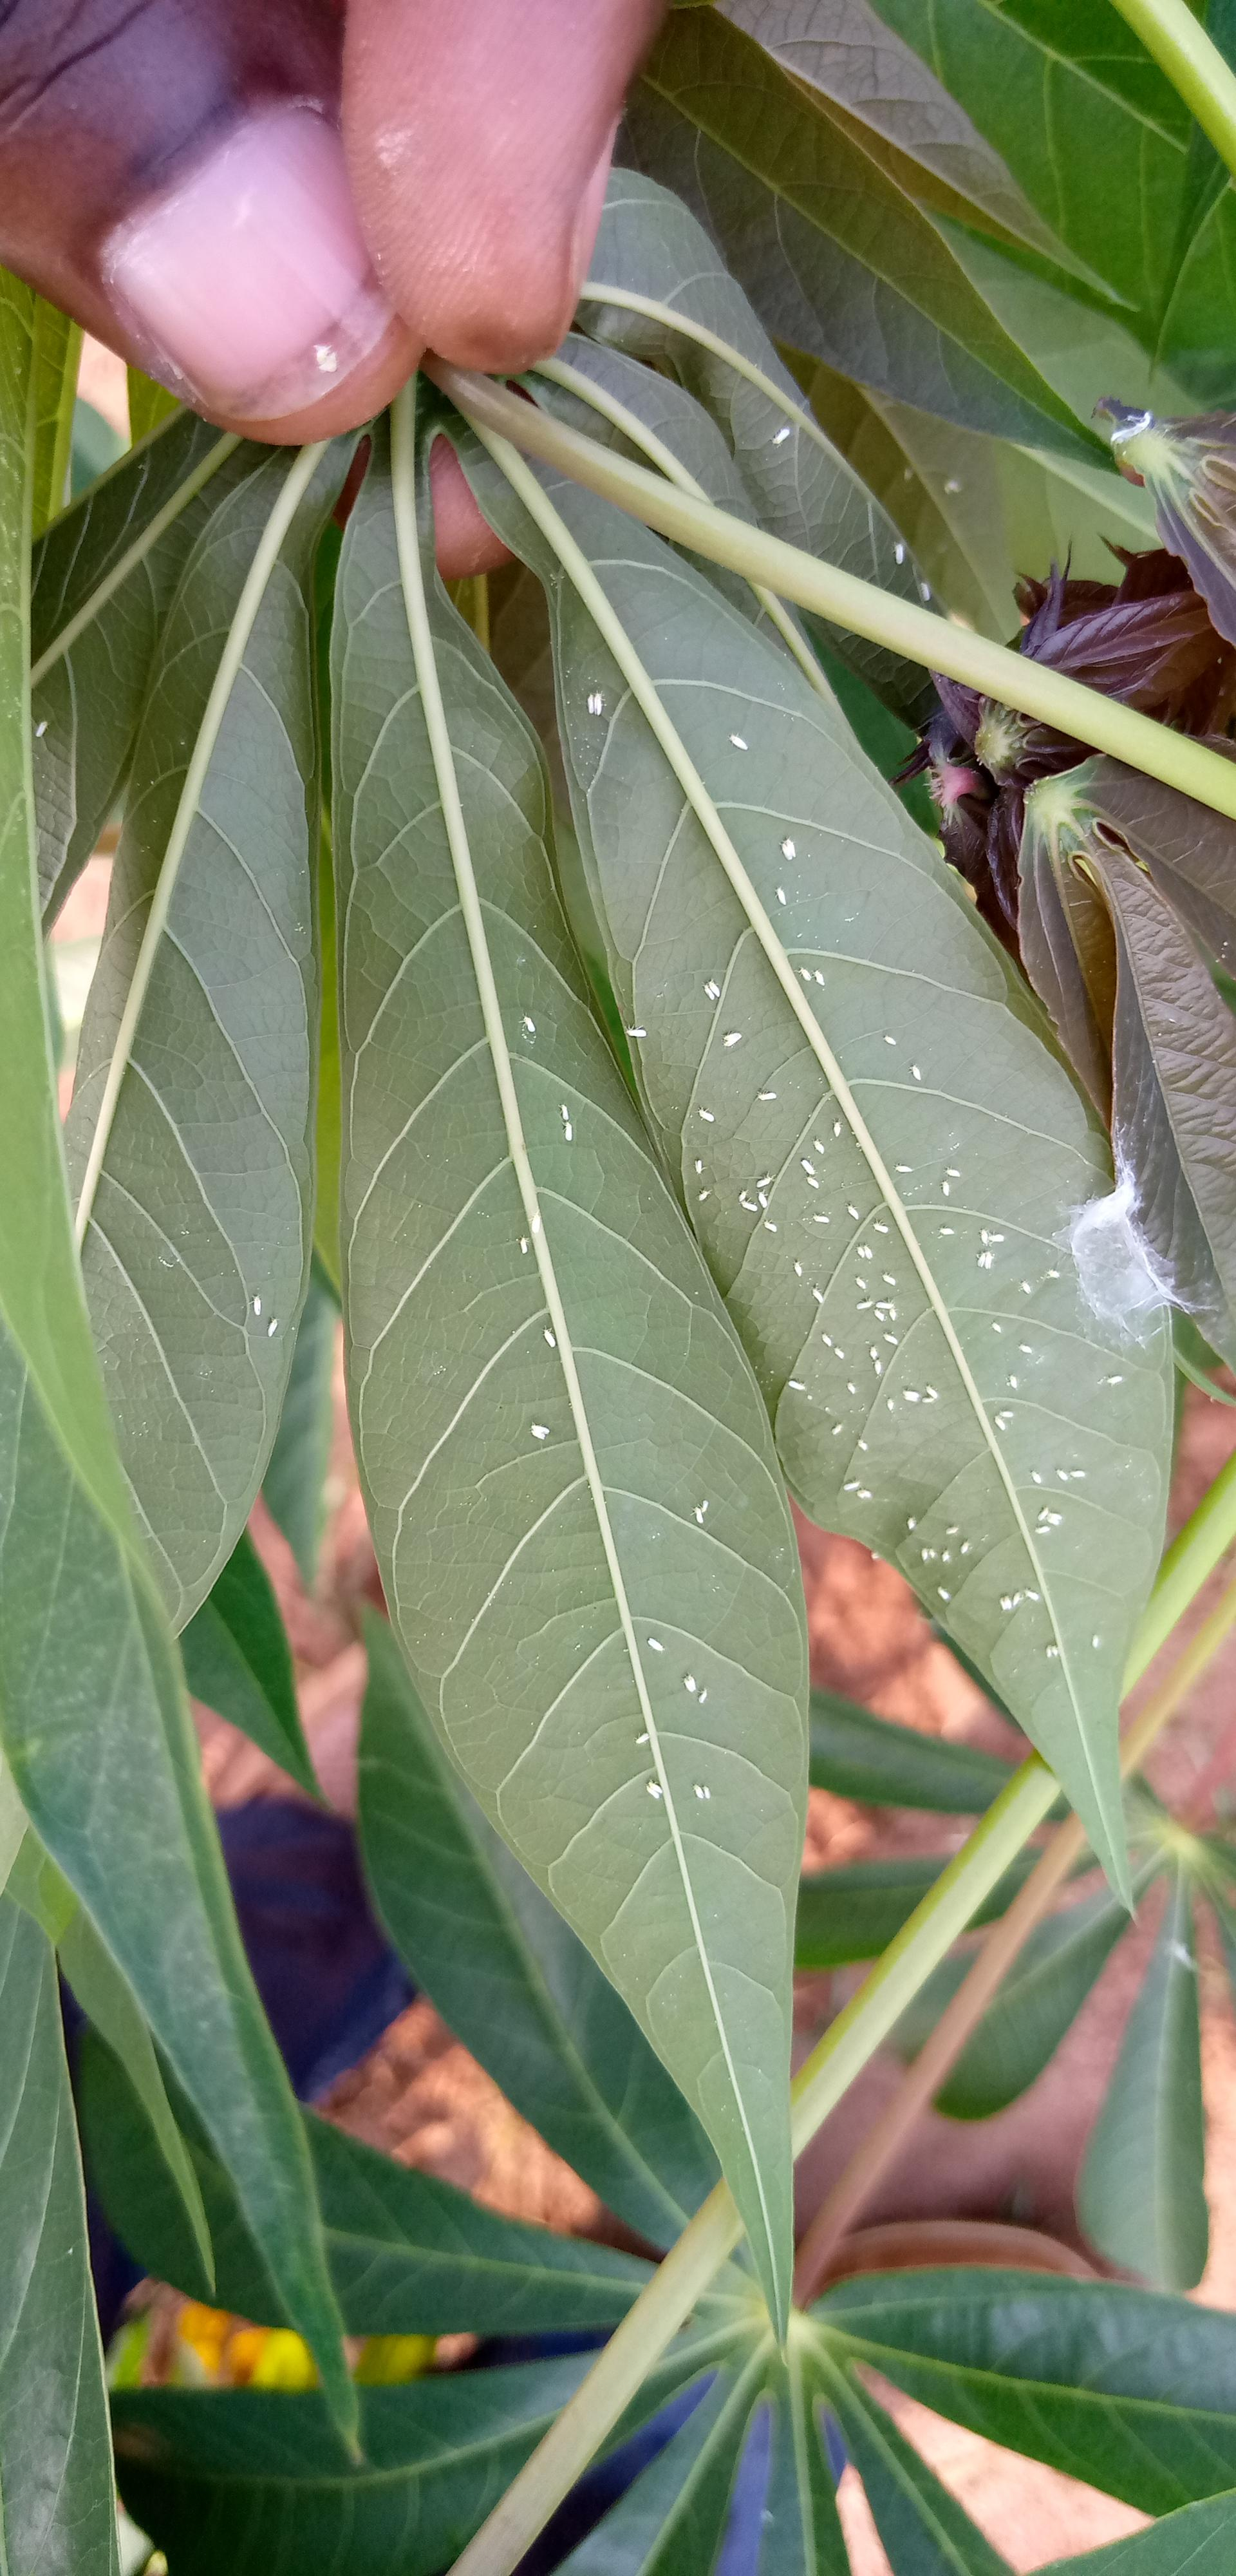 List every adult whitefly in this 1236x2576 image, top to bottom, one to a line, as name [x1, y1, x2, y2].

whitefly [313, 341, 328, 363]
whitefly [318, 351, 336, 374]
whitefly [769, 425, 792, 446]
whitefly [894, 542, 905, 565]
whitefly [919, 581, 932, 603]
whitefly [594, 690, 604, 717]
whitefly [586, 692, 594, 717]
whitefly [34, 719, 49, 738]
whitefly [726, 733, 749, 752]
whitefly [785, 838, 797, 858]
whitefly [780, 843, 792, 861]
whitefly [774, 885, 788, 906]
whitefly [798, 967, 812, 981]
whitefly [814, 967, 826, 987]
whitefly [709, 980, 721, 998]
whitefly [702, 983, 715, 1001]
whitefly [518, 1014, 538, 1034]
whitefly [624, 1026, 648, 1039]
whitefly [720, 1030, 743, 1048]
whitefly [881, 1032, 897, 1048]
whitefly [910, 1063, 924, 1082]
whitefly [755, 1088, 778, 1102]
whitefly [557, 1103, 570, 1120]
whitefly [695, 1106, 716, 1124]
whitefly [831, 1119, 843, 1137]
whitefly [562, 1121, 576, 1142]
whitefly [812, 1138, 826, 1156]
whitefly [691, 1157, 704, 1175]
whitefly [800, 1158, 816, 1175]
whitefly [894, 1163, 915, 1174]
whitefly [944, 1166, 960, 1179]
whitefly [756, 1173, 775, 1188]
whitefly [805, 1176, 821, 1190]
whitefly [940, 1180, 951, 1199]
whitefly [694, 1186, 712, 1202]
whitefly [737, 1189, 747, 1202]
whitefly [756, 1191, 771, 1209]
whitefly [740, 1200, 758, 1213]
whitefly [847, 1204, 860, 1221]
whitefly [529, 1210, 545, 1235]
whitefly [812, 1211, 830, 1225]
whitefly [762, 1218, 778, 1234]
whitefly [871, 1220, 890, 1235]
whitefly [936, 1224, 955, 1237]
whitefly [979, 1226, 989, 1245]
whitefly [988, 1232, 1005, 1243]
whitefly [519, 1236, 530, 1255]
whitefly [863, 1243, 874, 1261]
whitefly [855, 1244, 865, 1258]
whitefly [985, 1251, 995, 1270]
whitefly [976, 1252, 986, 1269]
whitefly [792, 1260, 804, 1278]
whitefly [1045, 1267, 1062, 1279]
whitefly [880, 1271, 898, 1287]
whitefly [852, 1276, 869, 1292]
whitefly [1018, 1280, 1033, 1294]
whitefly [810, 1286, 829, 1306]
whitefly [252, 1293, 263, 1317]
whitefly [855, 1297, 873, 1311]
whitefly [875, 1298, 894, 1309]
whitefly [888, 1307, 898, 1323]
whitefly [873, 1308, 884, 1323]
whitefly [267, 1318, 279, 1338]
whitefly [990, 1320, 1003, 1334]
whitefly [542, 1327, 557, 1349]
whitefly [881, 1331, 899, 1347]
whitefly [819, 1332, 832, 1347]
whitefly [1017, 1343, 1033, 1355]
whitefly [867, 1344, 881, 1361]
whitefly [832, 1346, 846, 1361]
whitefly [873, 1359, 885, 1376]
whitefly [1007, 1373, 1019, 1390]
whitefly [1107, 1373, 1124, 1386]
whitefly [787, 1378, 807, 1391]
whitefly [843, 1380, 857, 1396]
whitefly [925, 1383, 940, 1399]
whitefly [901, 1389, 919, 1403]
whitefly [921, 1395, 935, 1405]
whitefly [885, 1397, 897, 1413]
whitefly [998, 1410, 1015, 1419]
whitefly [995, 1415, 1006, 1432]
whitefly [830, 1422, 843, 1437]
whitefly [530, 1424, 550, 1435]
whitefly [530, 1430, 545, 1441]
whitefly [855, 1437, 870, 1452]
whitefly [1056, 1469, 1069, 1482]
whitefly [1070, 1469, 1087, 1479]
whitefly [1029, 1470, 1042, 1484]
whitefly [840, 1477, 861, 1490]
whitefly [856, 1488, 863, 1499]
whitefly [862, 1489, 873, 1499]
whitefly [701, 1499, 709, 1512]
whitefly [691, 1506, 704, 1525]
whitefly [1036, 1507, 1049, 1522]
whitefly [904, 1515, 917, 1529]
whitefly [944, 1524, 960, 1536]
whitefly [1033, 1524, 1050, 1535]
whitefly [959, 1540, 971, 1555]
whitefly [920, 1546, 928, 1563]
whitefly [928, 1548, 936, 1560]
whitefly [940, 1548, 951, 1562]
whitefly [935, 1585, 950, 1602]
whitefly [1024, 1587, 1041, 1602]
whitefly [1011, 1590, 1021, 1605]
whitefly [1006, 1595, 1015, 1611]
whitefly [998, 1596, 1006, 1611]
whitefly [1089, 1632, 1101, 1649]
whitefly [644, 1636, 667, 1653]
whitefly [1052, 1644, 1060, 1657]
whitefly [1045, 1645, 1052, 1658]
whitefly [682, 1674, 697, 1693]
whitefly [698, 1687, 709, 1704]
whitefly [633, 1730, 650, 1745]
whitefly [648, 1780, 662, 1794]
whitefly [692, 1783, 704, 1801]
whitefly [704, 1784, 712, 1800]
whitefly [646, 1786, 660, 1801]